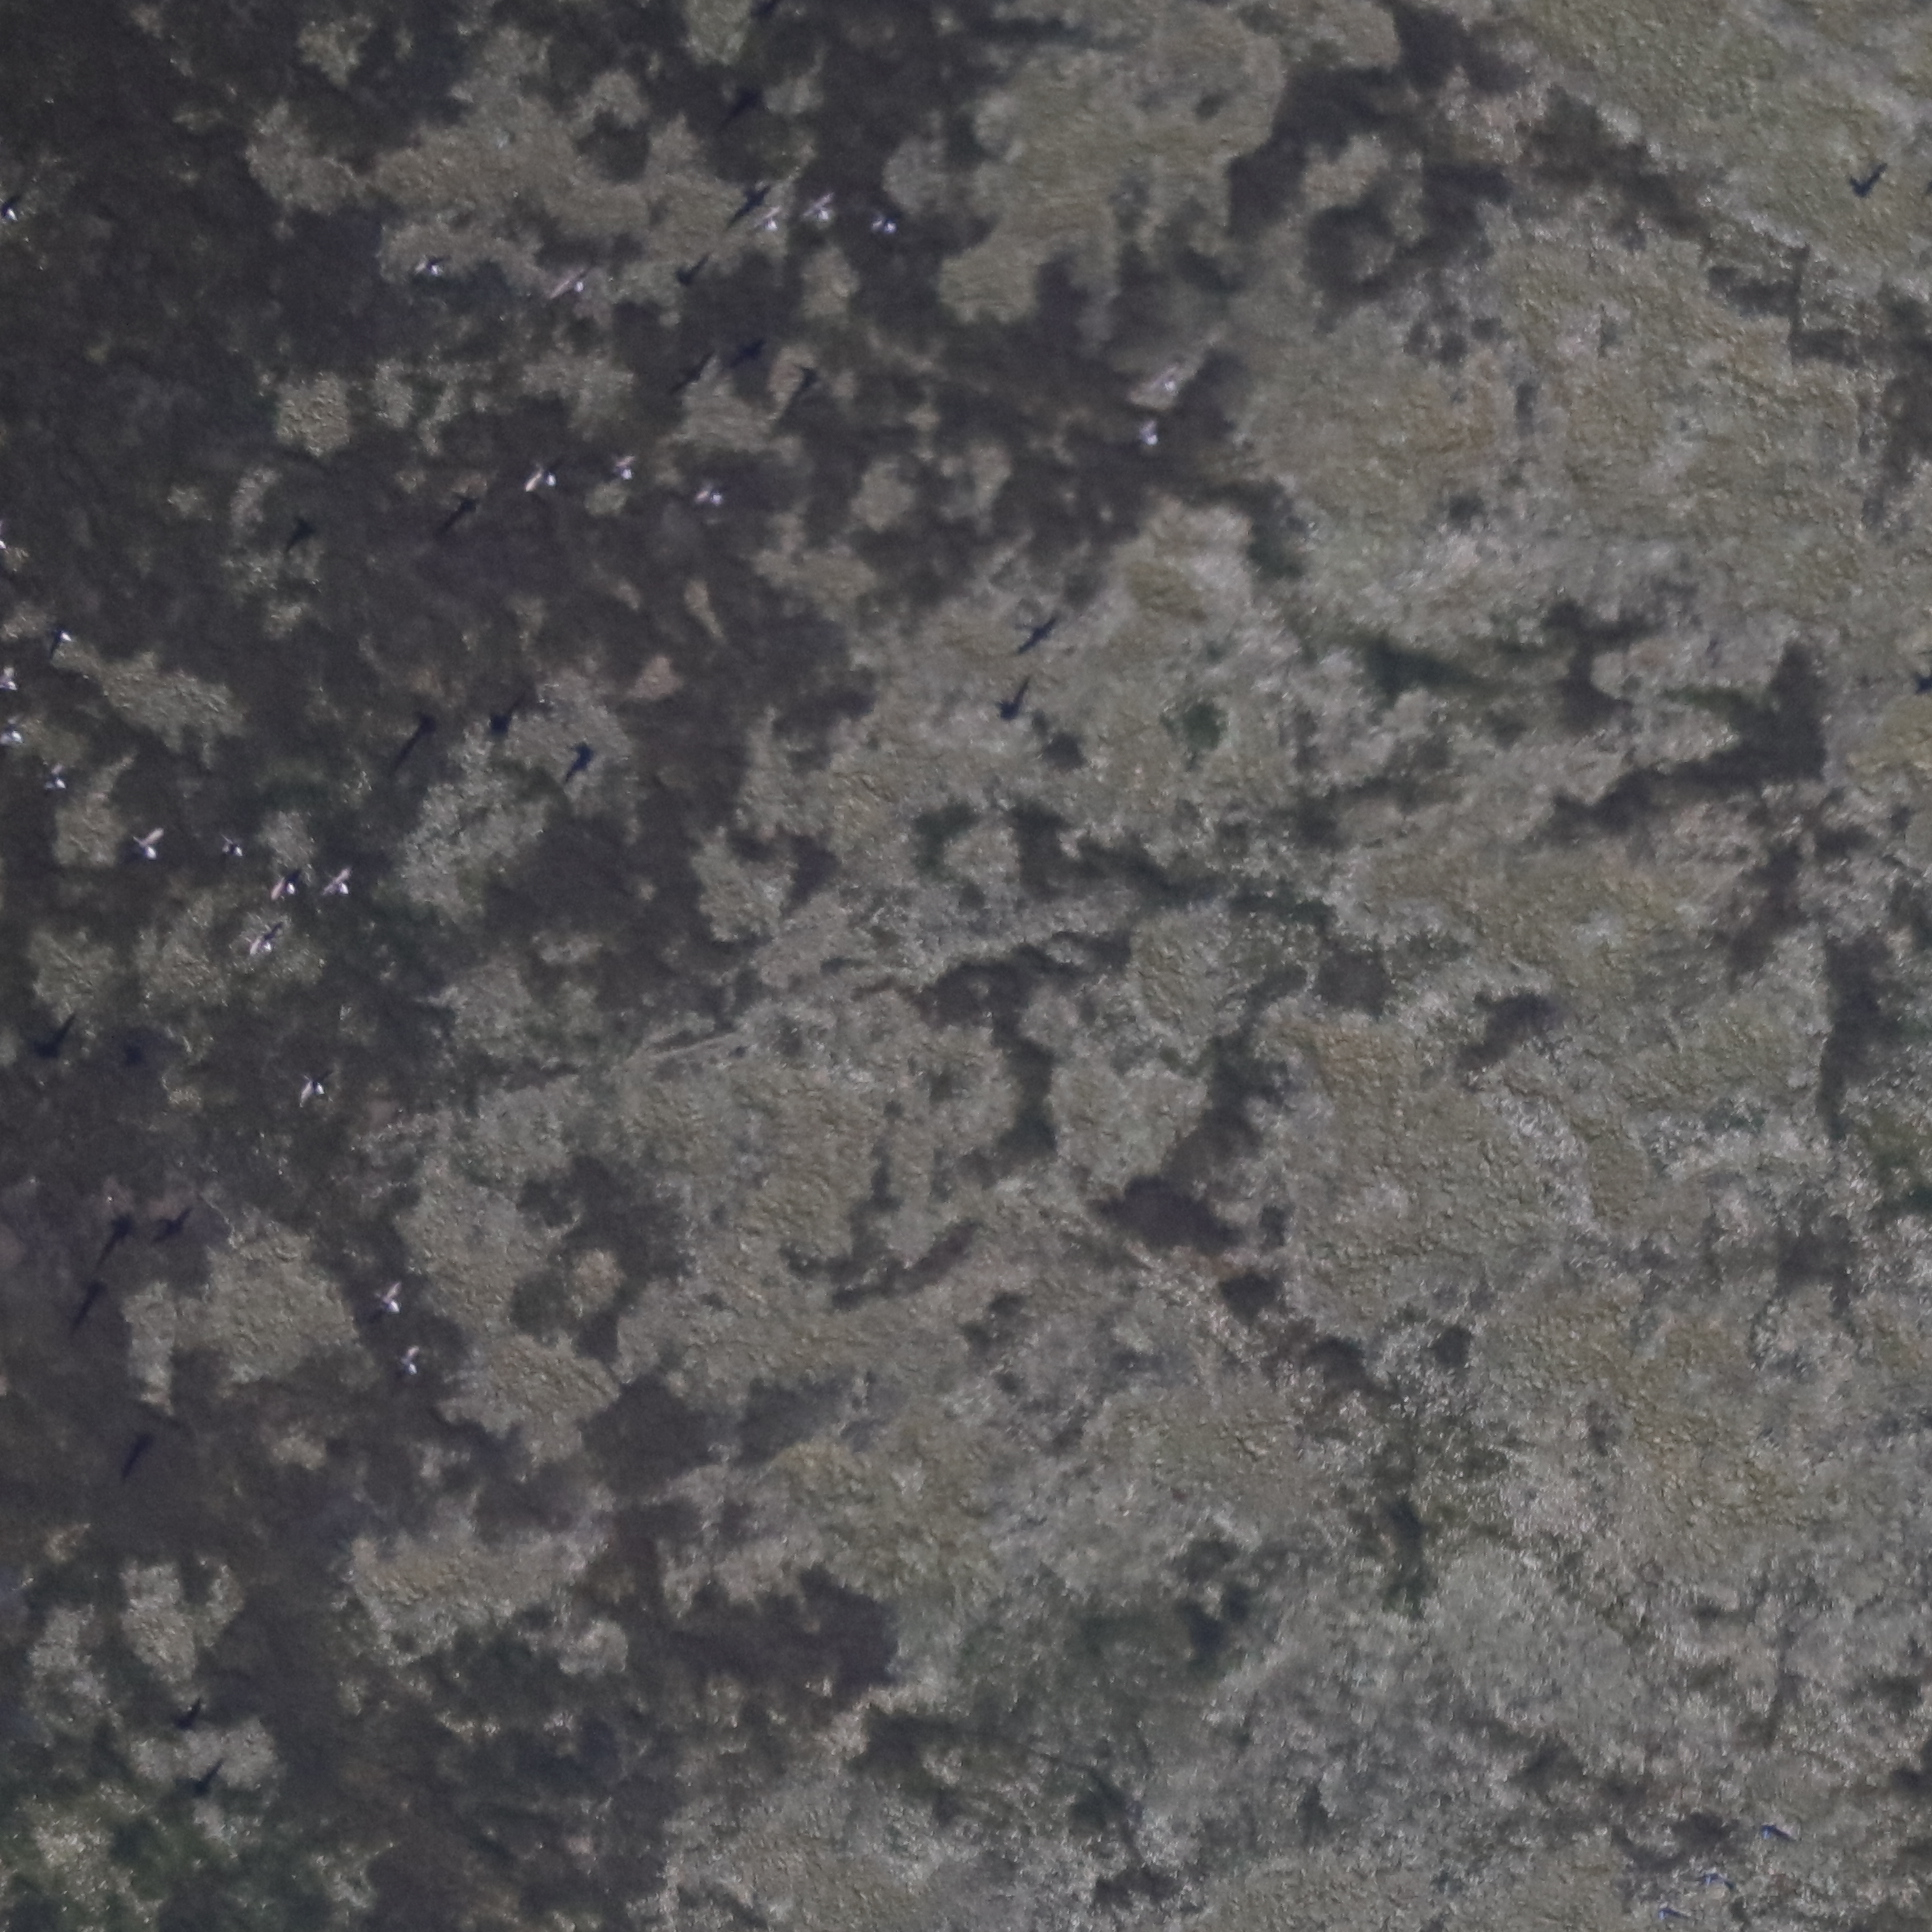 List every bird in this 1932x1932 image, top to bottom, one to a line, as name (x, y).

brant (7, 209)
brant (809, 212)
brant (768, 221)
brant (880, 222)
brant (427, 257)
brant (568, 286)
brant (1174, 377)
brant (1152, 442)
brant (632, 466)
brant (543, 485)
brant (715, 490)
brant (55, 637)
brant (9, 678)
brant (13, 733)
brant (54, 777)
brant (141, 841)
brant (233, 842)
brant (286, 882)
brant (339, 886)
brant (263, 937)
brant (310, 1080)
brant (385, 1304)
brant (408, 1361)
brant (1774, 1827)
brant (1713, 1877)
brant (1666, 1912)